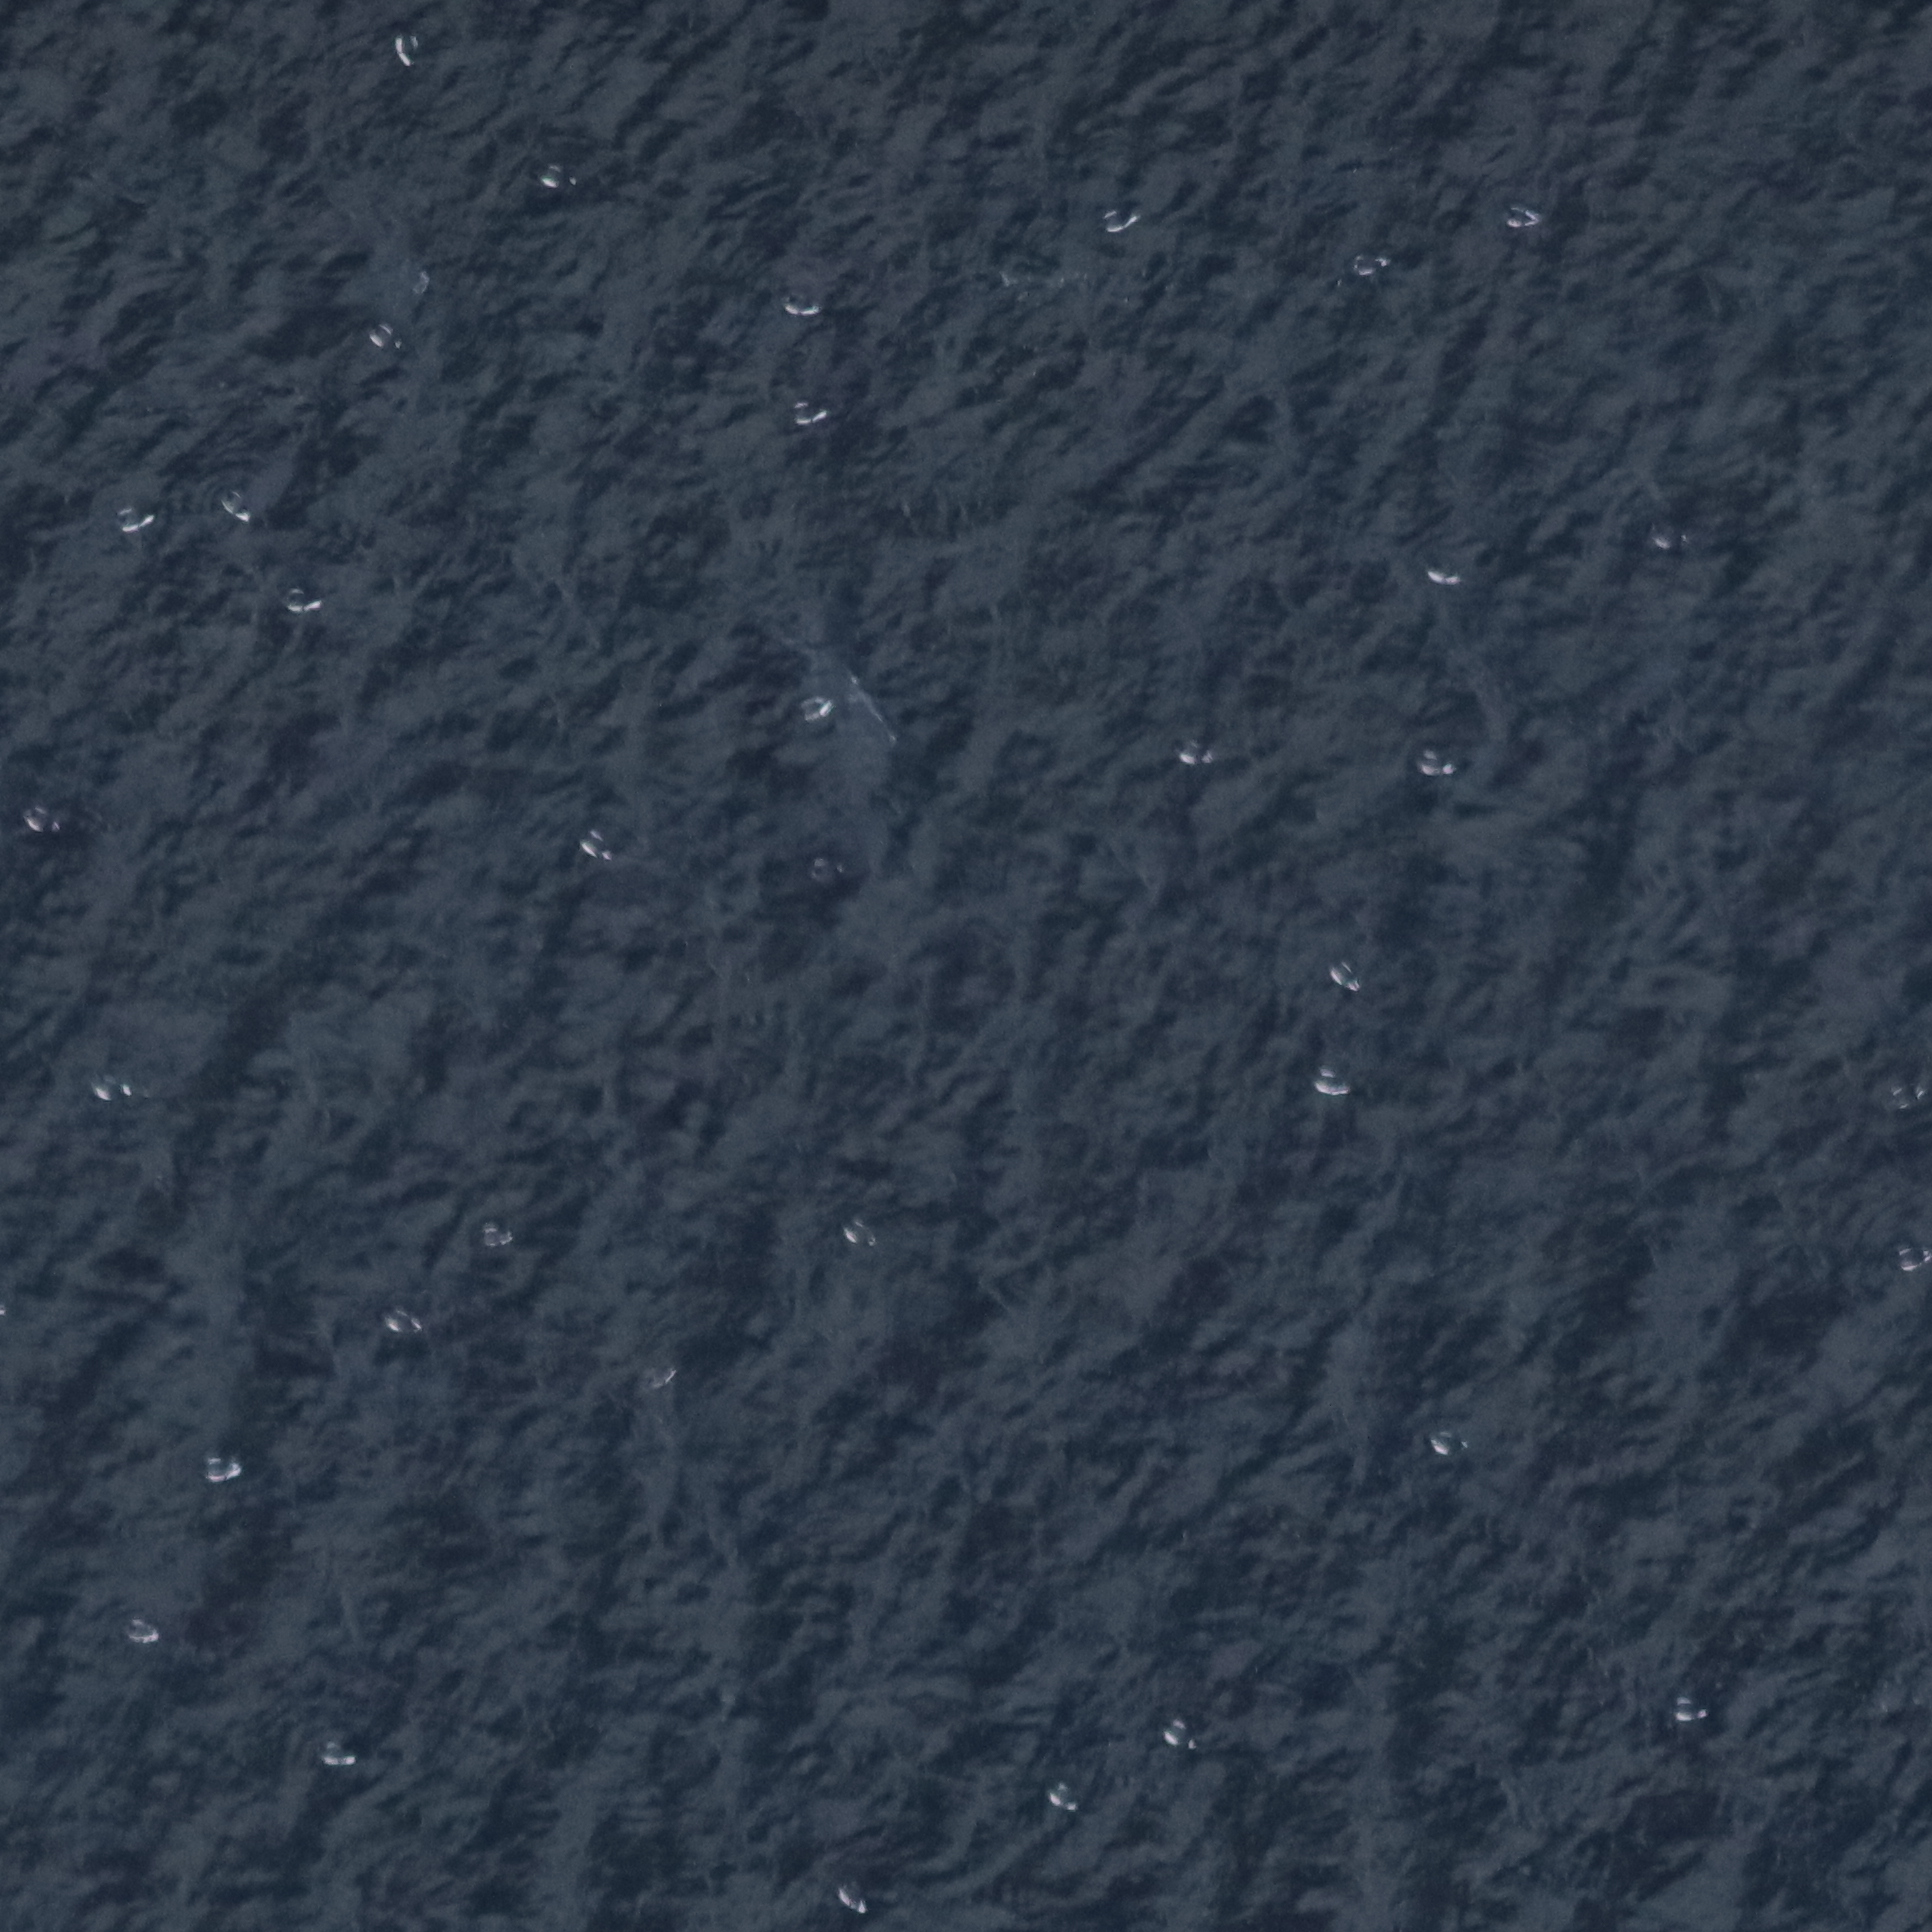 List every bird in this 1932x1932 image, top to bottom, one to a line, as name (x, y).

brant (408, 47)
brant (553, 176)
brant (1524, 217)
brant (1118, 219)
brant (1371, 263)
brant (800, 305)
brant (382, 336)
brant (809, 410)
brant (236, 504)
brant (137, 520)
brant (1670, 537)
brant (1444, 569)
brant (298, 596)
brant (816, 704)
brant (1191, 751)
brant (1431, 764)
brant (40, 820)
brant (595, 845)
brant (825, 870)
brant (1343, 973)
brant (1330, 1082)
brant (109, 1087)
brant (1904, 1095)
brant (861, 1229)
brant (495, 1237)
brant (1912, 1258)
brant (402, 1322)
brant (657, 1378)
brant (1445, 1440)
brant (219, 1470)
brant (142, 1632)
brant (1688, 1708)
brant (1179, 1733)
brant (334, 1752)
brant (1064, 1799)
brant (849, 1896)